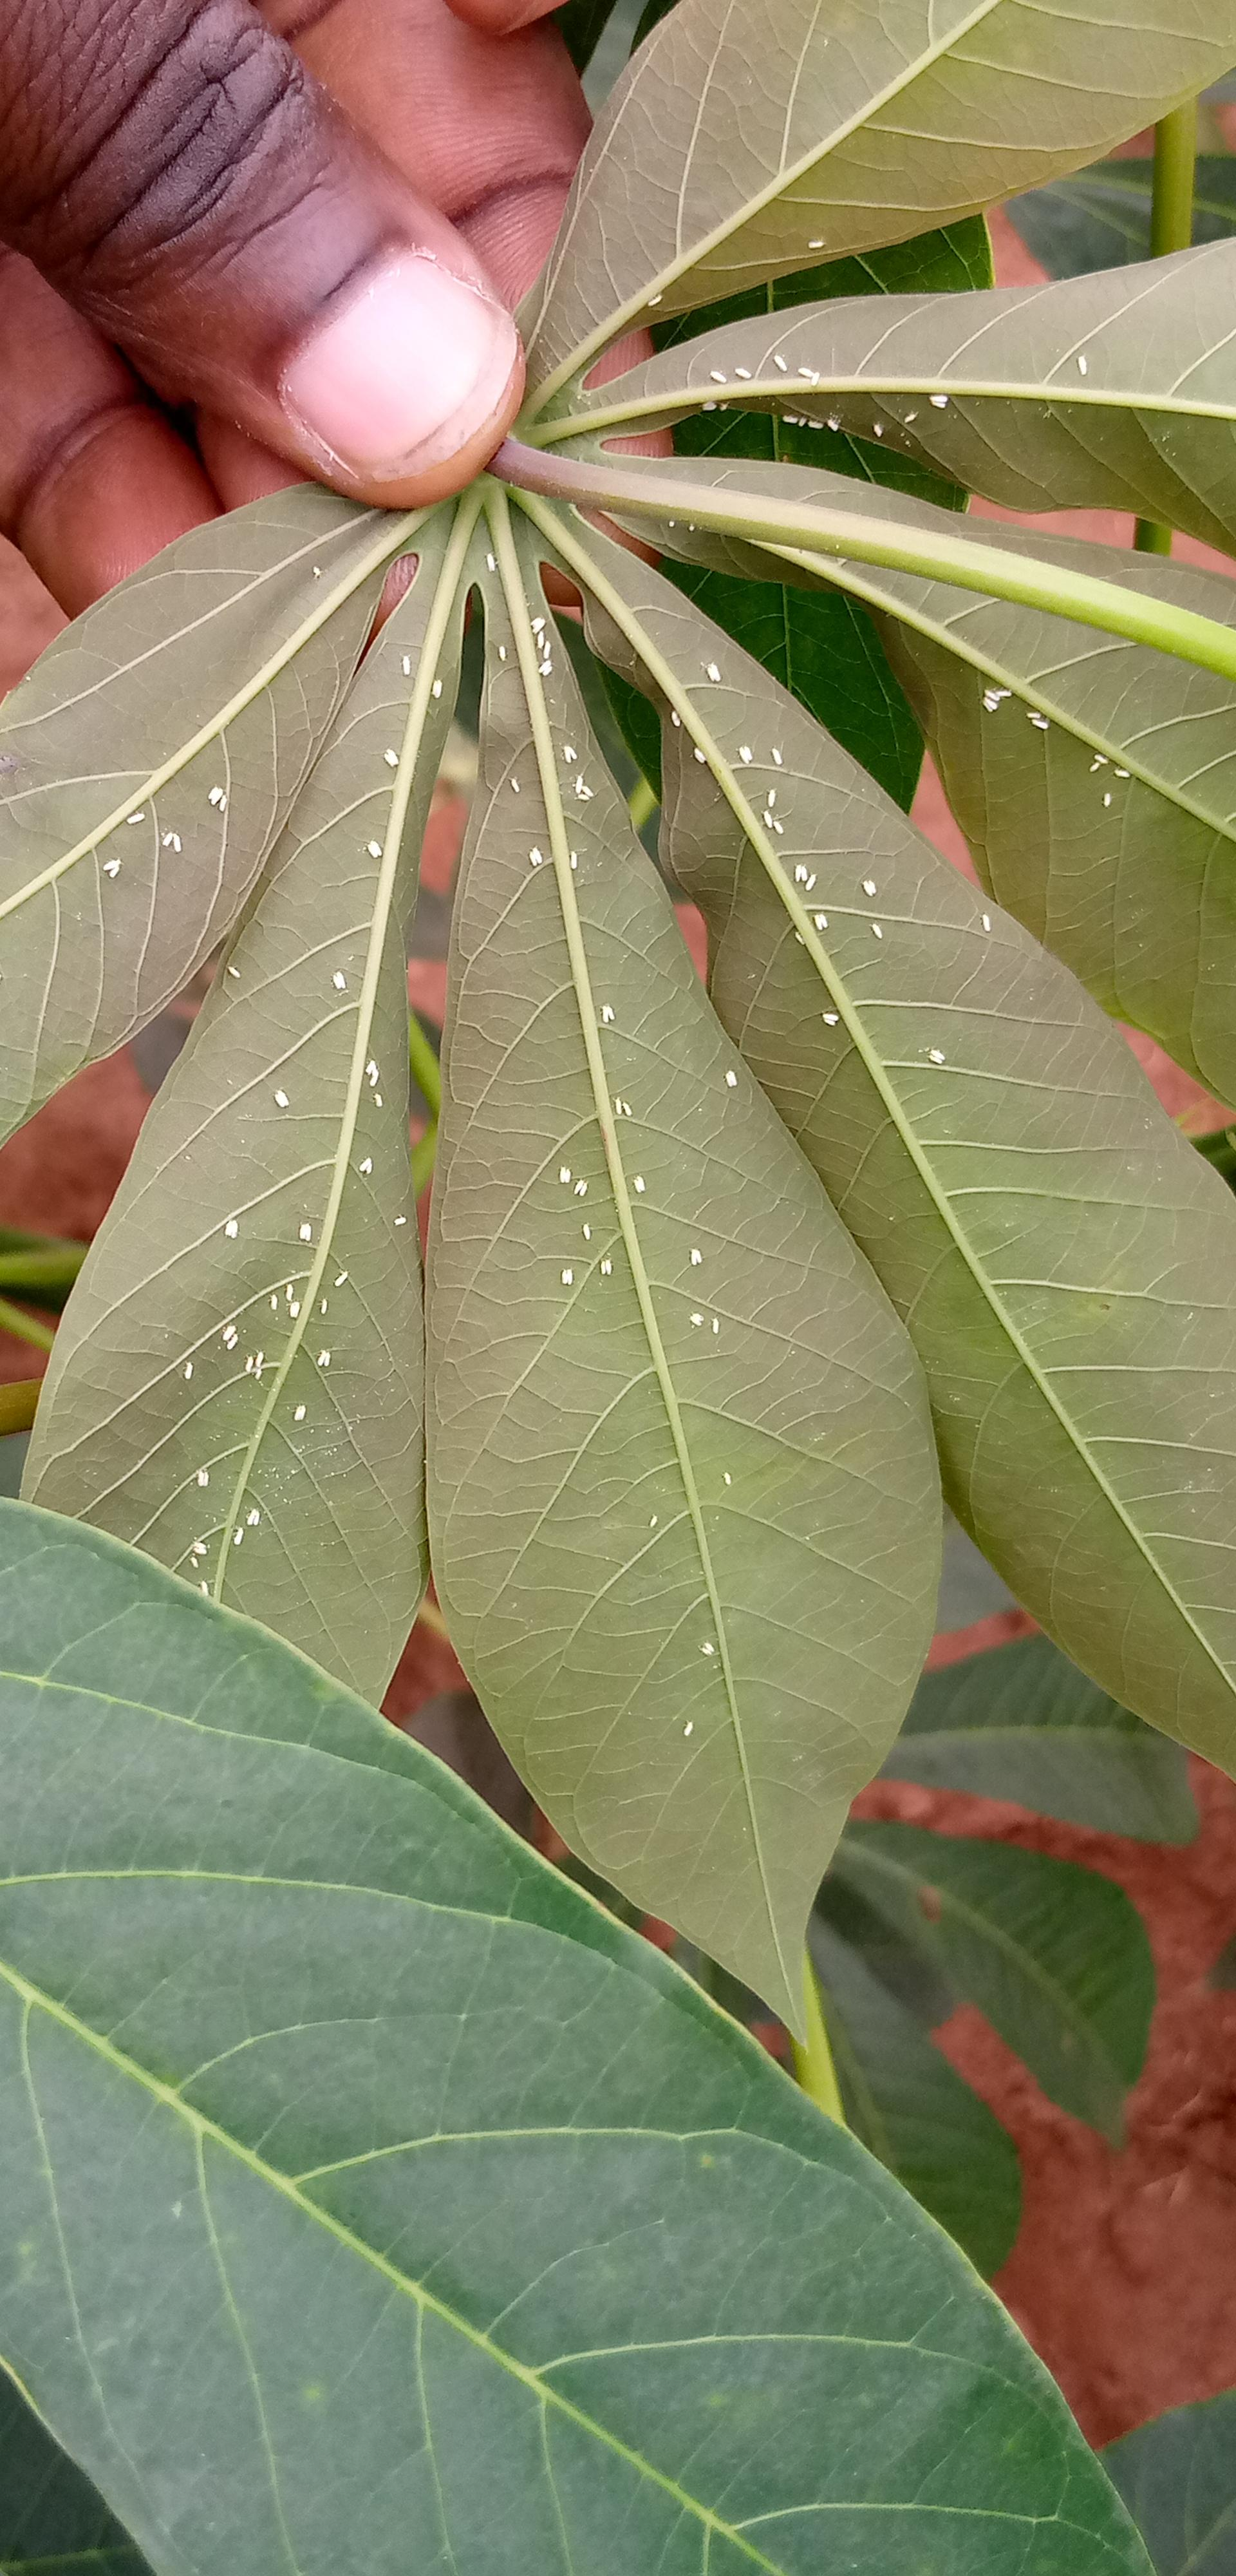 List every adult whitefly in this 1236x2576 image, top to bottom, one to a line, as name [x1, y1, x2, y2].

whitefly [803, 239, 827, 252]
whitefly [647, 292, 664, 310]
whitefly [772, 352, 789, 372]
whitefly [1076, 352, 1092, 377]
whitefly [731, 365, 754, 381]
whitefly [796, 365, 812, 378]
whitefly [707, 368, 729, 386]
whitefly [809, 370, 823, 388]
whitefly [928, 393, 951, 402]
whitefly [698, 399, 718, 415]
whitefly [698, 401, 717, 412]
whitefly [930, 401, 948, 410]
whitefly [718, 402, 730, 413]
whitefly [902, 409, 921, 427]
whitefly [780, 413, 801, 428]
whitefly [798, 415, 809, 428]
whitefly [825, 415, 841, 432]
whitefly [807, 418, 825, 431]
whitefly [872, 421, 885, 441]
whitefly [482, 549, 500, 574]
whitefly [310, 562, 325, 580]
whitefly [529, 616, 542, 629]
whitefly [532, 618, 547, 638]
whitefly [537, 628, 545, 653]
whitefly [543, 639, 552, 661]
whitefly [496, 642, 510, 664]
whitefly [399, 652, 413, 678]
whitefly [705, 656, 726, 686]
whitefly [538, 658, 551, 676]
whitefly [702, 660, 724, 686]
whitefly [542, 665, 554, 679]
whitefly [431, 674, 446, 705]
whitefly [430, 677, 447, 701]
whitefly [981, 688, 1002, 701]
whitefly [995, 688, 1015, 699]
whitefly [984, 695, 999, 711]
whitefly [981, 701, 996, 715]
whitefly [669, 707, 684, 729]
whitefly [1022, 709, 1045, 719]
whitefly [1027, 718, 1051, 731]
whitefly [561, 743, 572, 767]
whitefly [744, 744, 755, 762]
whitefly [567, 745, 582, 762]
whitefly [737, 745, 750, 767]
whitefly [769, 745, 785, 770]
whitefly [692, 746, 709, 767]
whitefly [387, 748, 402, 765]
whitefly [690, 748, 710, 768]
whitefly [383, 752, 395, 768]
whitefly [1092, 752, 1111, 766]
whitefly [1087, 761, 1103, 776]
whitefly [1110, 766, 1132, 782]
whitefly [572, 773, 585, 793]
whitefly [507, 775, 525, 796]
whitefly [581, 784, 596, 800]
whitefly [207, 786, 220, 800]
whitefly [763, 786, 779, 810]
whitefly [210, 788, 223, 808]
whitefly [1102, 791, 1113, 811]
whitefly [574, 792, 591, 804]
whitefly [218, 795, 228, 815]
whitefly [761, 809, 774, 831]
whitefly [126, 810, 147, 827]
whitefly [772, 819, 787, 837]
whitefly [159, 829, 174, 849]
whitefly [173, 831, 184, 855]
whitefly [370, 838, 385, 858]
whitefly [366, 843, 377, 860]
whitefly [532, 846, 546, 866]
whitefly [567, 848, 580, 873]
whitefly [527, 850, 538, 869]
whitefly [102, 858, 123, 873]
whitefly [793, 862, 802, 885]
whitefly [801, 864, 810, 883]
whitefly [107, 866, 120, 880]
whitefly [804, 870, 818, 893]
whitefly [868, 878, 879, 895]
whitefly [861, 879, 874, 898]
whitefly [979, 911, 995, 936]
whitefly [811, 911, 823, 933]
whitefly [820, 913, 831, 930]
whitefly [870, 920, 888, 942]
whitefly [794, 930, 806, 948]
whitefly [226, 963, 242, 983]
whitefly [336, 971, 348, 990]
whitefly [331, 974, 341, 991]
whitefly [601, 1002, 608, 1025]
whitefly [608, 1005, 619, 1023]
whitefly [820, 1010, 841, 1021]
whitefly [823, 1018, 837, 1028]
whitefly [928, 1047, 948, 1062]
whitefly [926, 1053, 943, 1065]
whitefly [364, 1059, 379, 1076]
whitefly [366, 1068, 381, 1089]
whitefly [728, 1069, 742, 1090]
whitefly [724, 1072, 733, 1090]
whitefly [277, 1088, 293, 1110]
whitefly [371, 1091, 386, 1109]
whitefly [273, 1092, 285, 1109]
whitefly [612, 1093, 622, 1117]
whitefly [621, 1100, 636, 1119]
whitefly [356, 1156, 372, 1173]
whitefly [557, 1162, 565, 1186]
whitefly [364, 1163, 374, 1177]
whitefly [565, 1168, 574, 1184]
whitefly [636, 1173, 647, 1194]
whitefly [570, 1178, 585, 1197]
whitefly [632, 1180, 641, 1195]
whitefly [579, 1184, 589, 1199]
whitefly [388, 1215, 413, 1231]
whitefly [231, 1217, 241, 1241]
whitefly [223, 1220, 233, 1237]
whitefly [580, 1220, 593, 1244]
whitefly [299, 1222, 306, 1243]
whitefly [305, 1222, 315, 1244]
whitefly [689, 1245, 697, 1268]
whitefly [696, 1248, 705, 1266]
whitefly [605, 1257, 615, 1278]
whitefly [599, 1258, 606, 1276]
whitefly [566, 1266, 575, 1288]
whitefly [333, 1267, 351, 1291]
whitefly [559, 1267, 567, 1287]
whitefly [283, 1283, 297, 1303]
whitefly [269, 1291, 281, 1312]
whitefly [318, 1294, 331, 1318]
whitefly [288, 1298, 304, 1321]
whitefly [286, 1300, 303, 1321]
whitefly [691, 1311, 706, 1323]
whitefly [709, 1315, 721, 1339]
whitefly [688, 1316, 703, 1329]
whitefly [220, 1323, 238, 1341]
whitefly [225, 1332, 239, 1353]
whitefly [316, 1348, 327, 1368]
whitefly [254, 1349, 266, 1368]
whitefly [324, 1351, 332, 1369]
whitefly [242, 1352, 254, 1373]
whitefly [181, 1356, 197, 1385]
whitefly [254, 1368, 263, 1383]
whitefly [300, 1403, 307, 1423]
whitefly [292, 1405, 302, 1423]
whitefly [720, 1468, 735, 1489]
whitefly [195, 1469, 203, 1490]
whitefly [203, 1469, 210, 1488]
whitefly [245, 1508, 257, 1528]
whitefly [252, 1510, 260, 1529]
whitefly [646, 1513, 664, 1532]
whitefly [232, 1526, 246, 1549]
whitefly [191, 1539, 209, 1549]
whitefly [192, 1547, 212, 1557]
whitefly [187, 1555, 203, 1569]
whitefly [198, 1577, 212, 1597]
whitefly [703, 1641, 717, 1653]
whitefly [698, 1645, 714, 1659]
whitefly [680, 1718, 695, 1740]